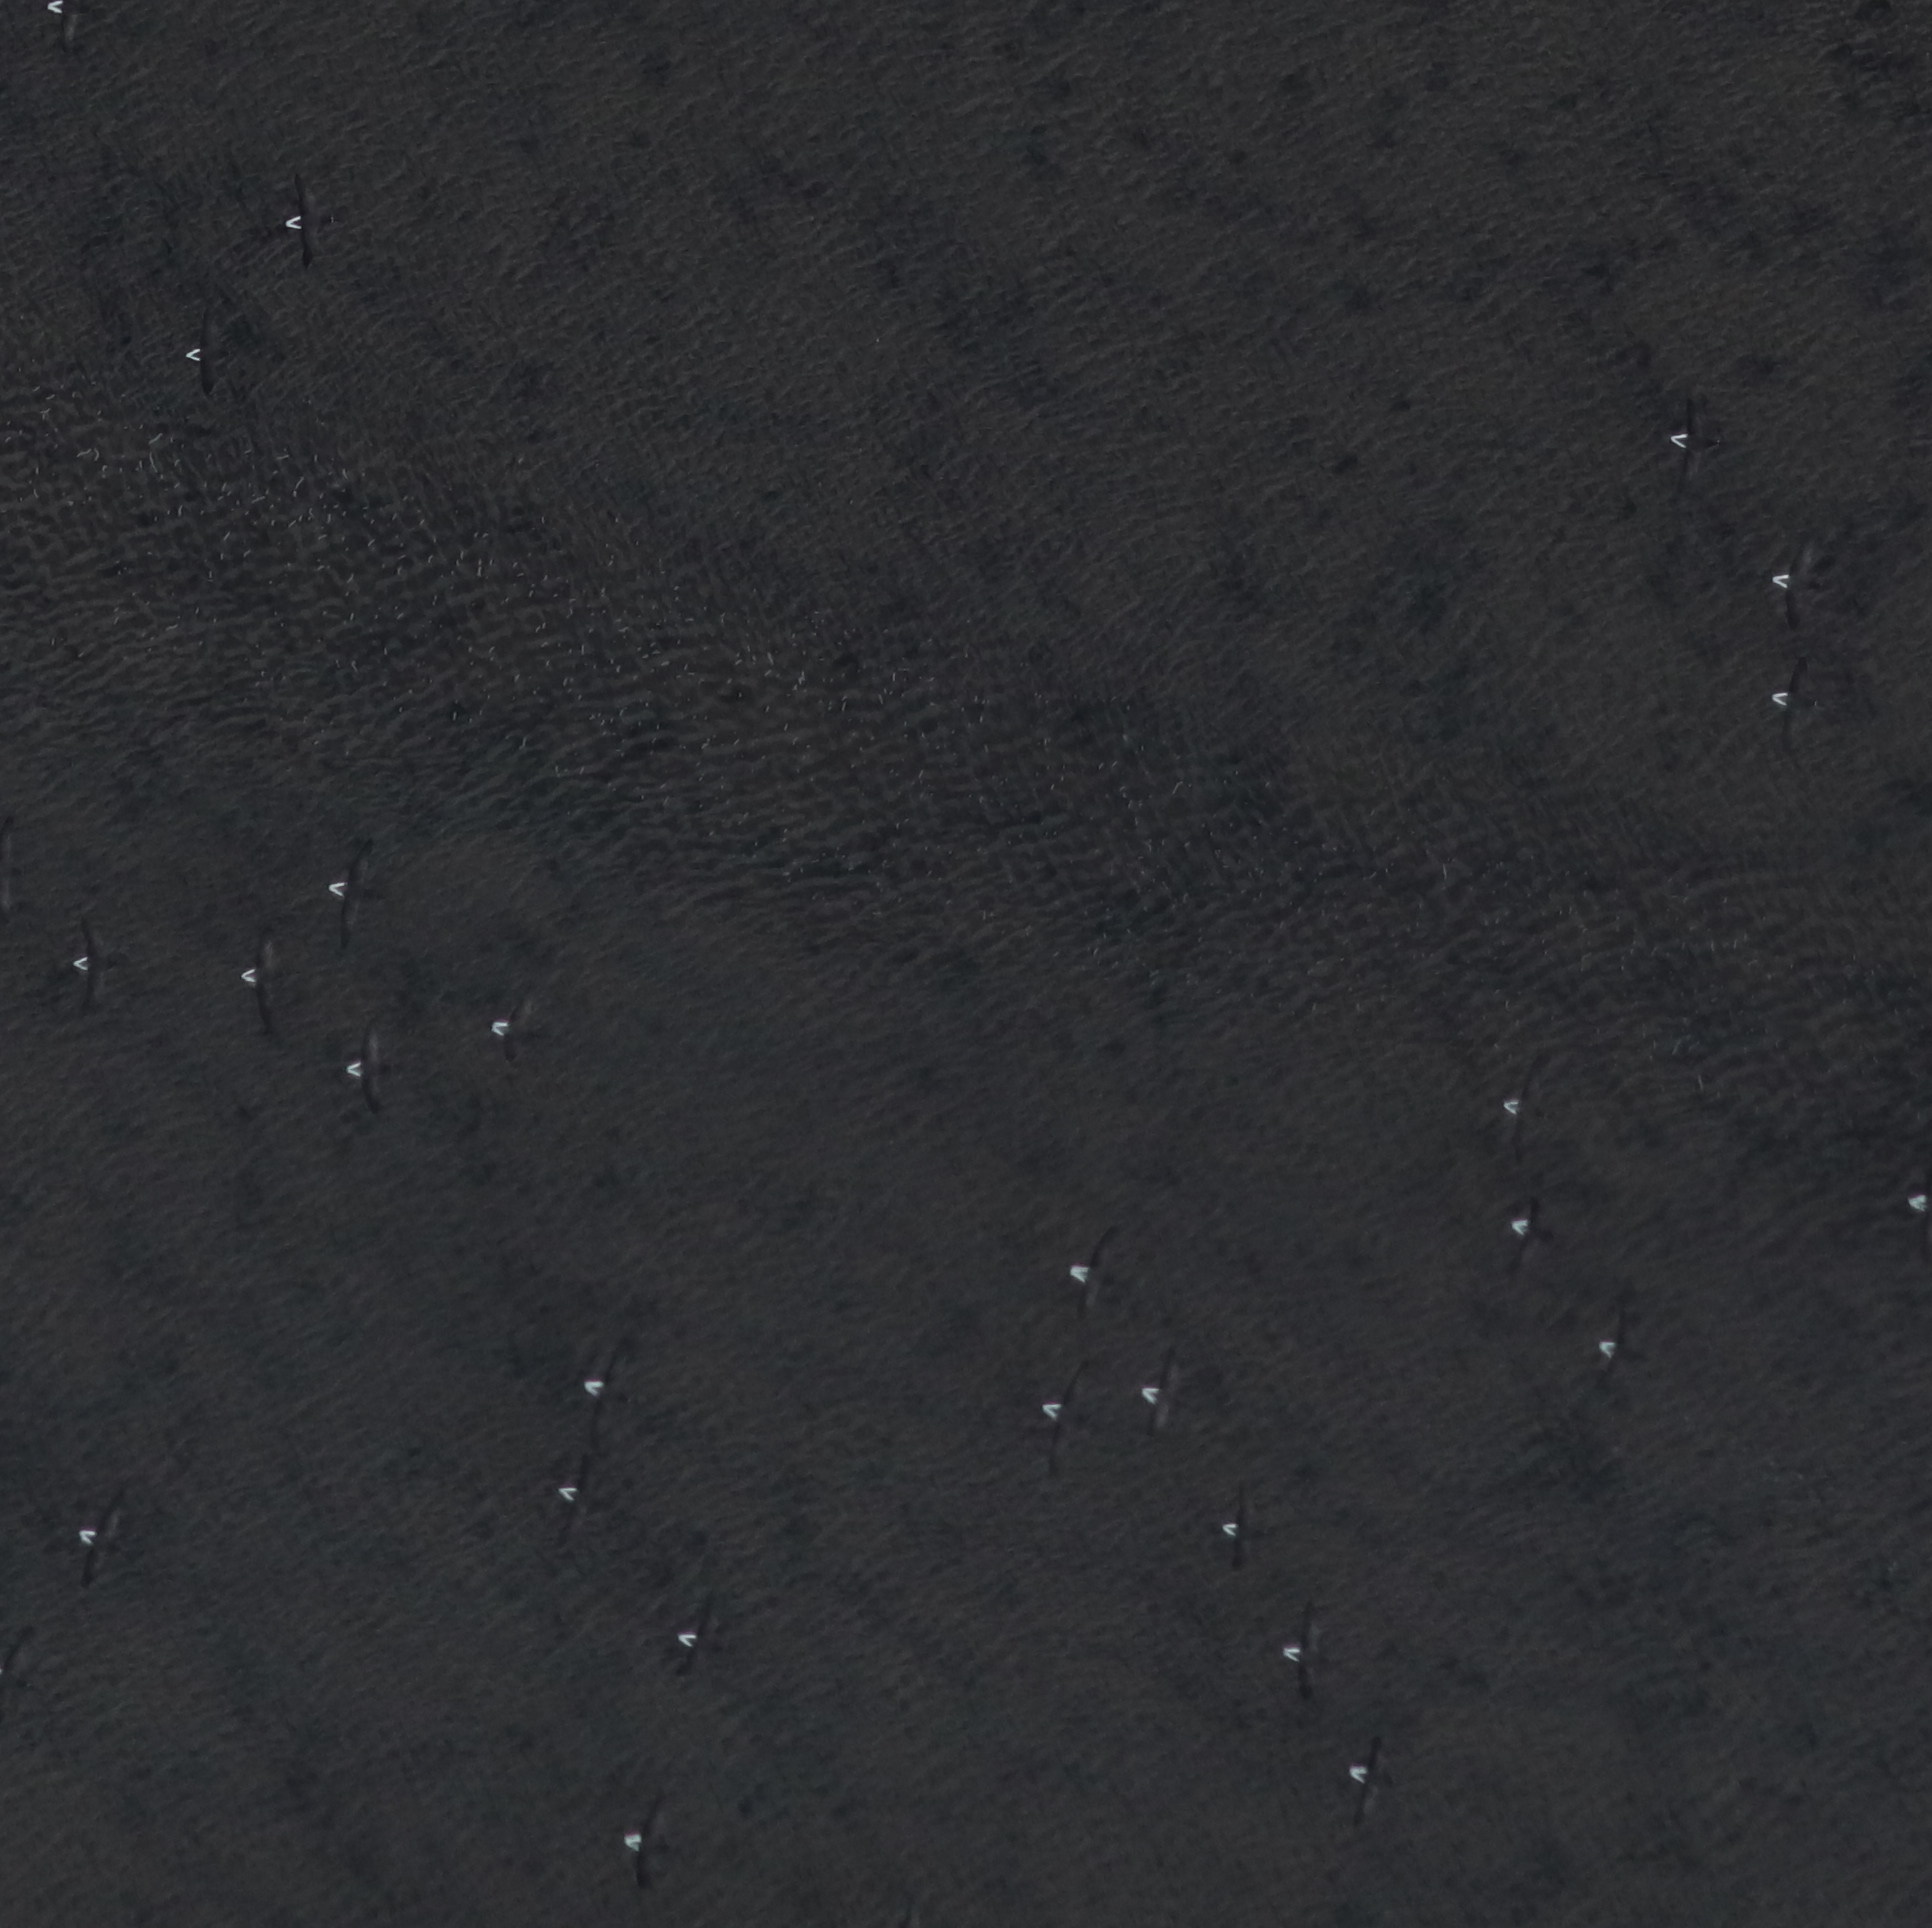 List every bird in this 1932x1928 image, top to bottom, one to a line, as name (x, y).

brant (74, 6)
brant (300, 220)
brant (202, 345)
brant (1701, 438)
brant (1808, 580)
brant (1796, 699)
brant (2, 871)
brant (356, 888)
brant (92, 963)
brant (264, 971)
brant (515, 1031)
brant (372, 1070)
brant (1524, 1107)
brant (1538, 1233)
brant (1093, 1277)
brant (1619, 1352)
brant (1160, 1394)
brant (609, 1396)
brant (1065, 1412)
brant (581, 1492)
brant (1240, 1531)
brant (100, 1536)
brant (702, 1636)
brant (1302, 1645)
brant (1375, 1773)
brant (646, 1841)